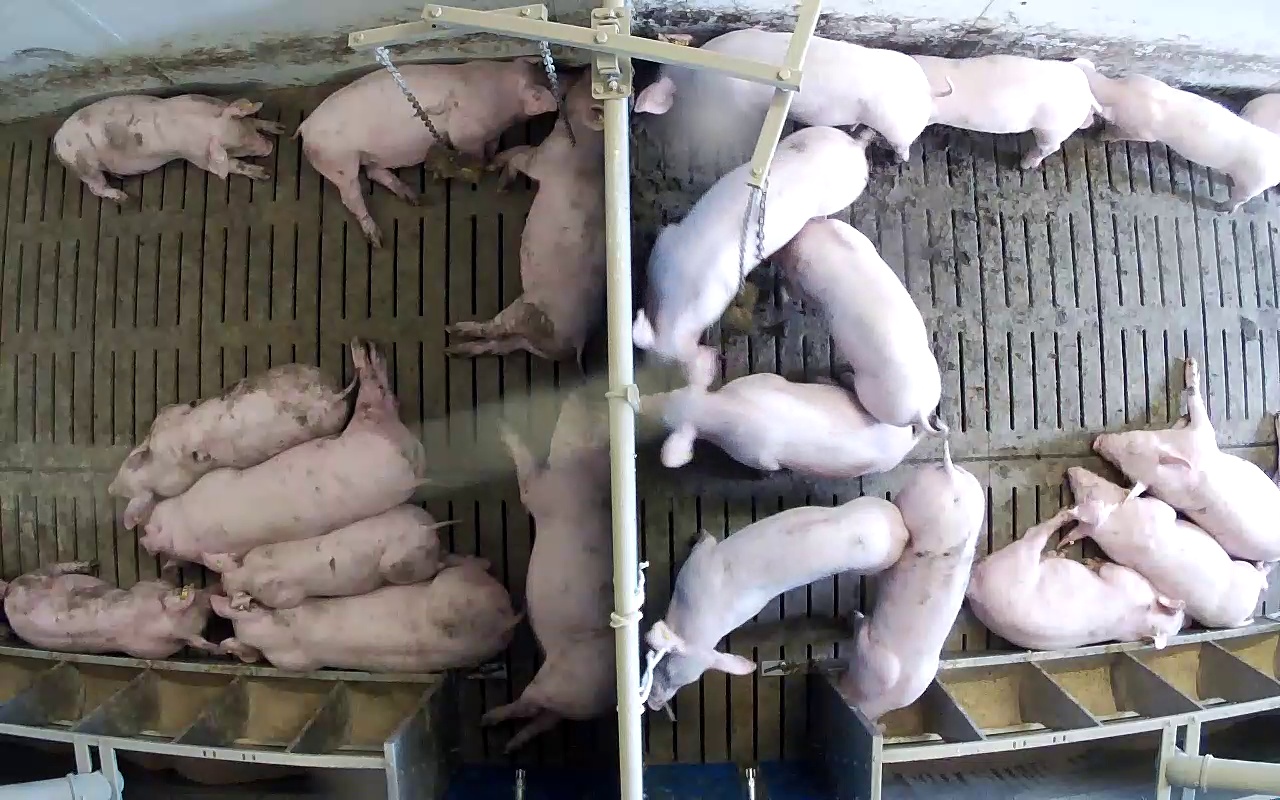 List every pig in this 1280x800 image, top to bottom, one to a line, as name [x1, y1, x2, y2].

pig [633, 27, 956, 163]
pig [289, 52, 572, 249]
pig [909, 55, 1102, 170]
pig [1071, 58, 1279, 213]
pig [446, 66, 607, 377]
pig [50, 90, 287, 206]
pig [1238, 95, 1278, 138]
pig [635, 125, 873, 363]
pig [784, 212, 950, 436]
pig [140, 335, 436, 571]
pig [634, 346, 924, 474]
pig [1090, 357, 1278, 562]
pig [105, 363, 361, 535]
pig [481, 385, 615, 751]
pig [832, 431, 988, 718]
pig [1057, 463, 1273, 627]
pig [646, 496, 911, 713]
pig [203, 502, 464, 614]
pig [966, 505, 1188, 651]
pig [211, 550, 532, 673]
pig [5, 557, 225, 661]